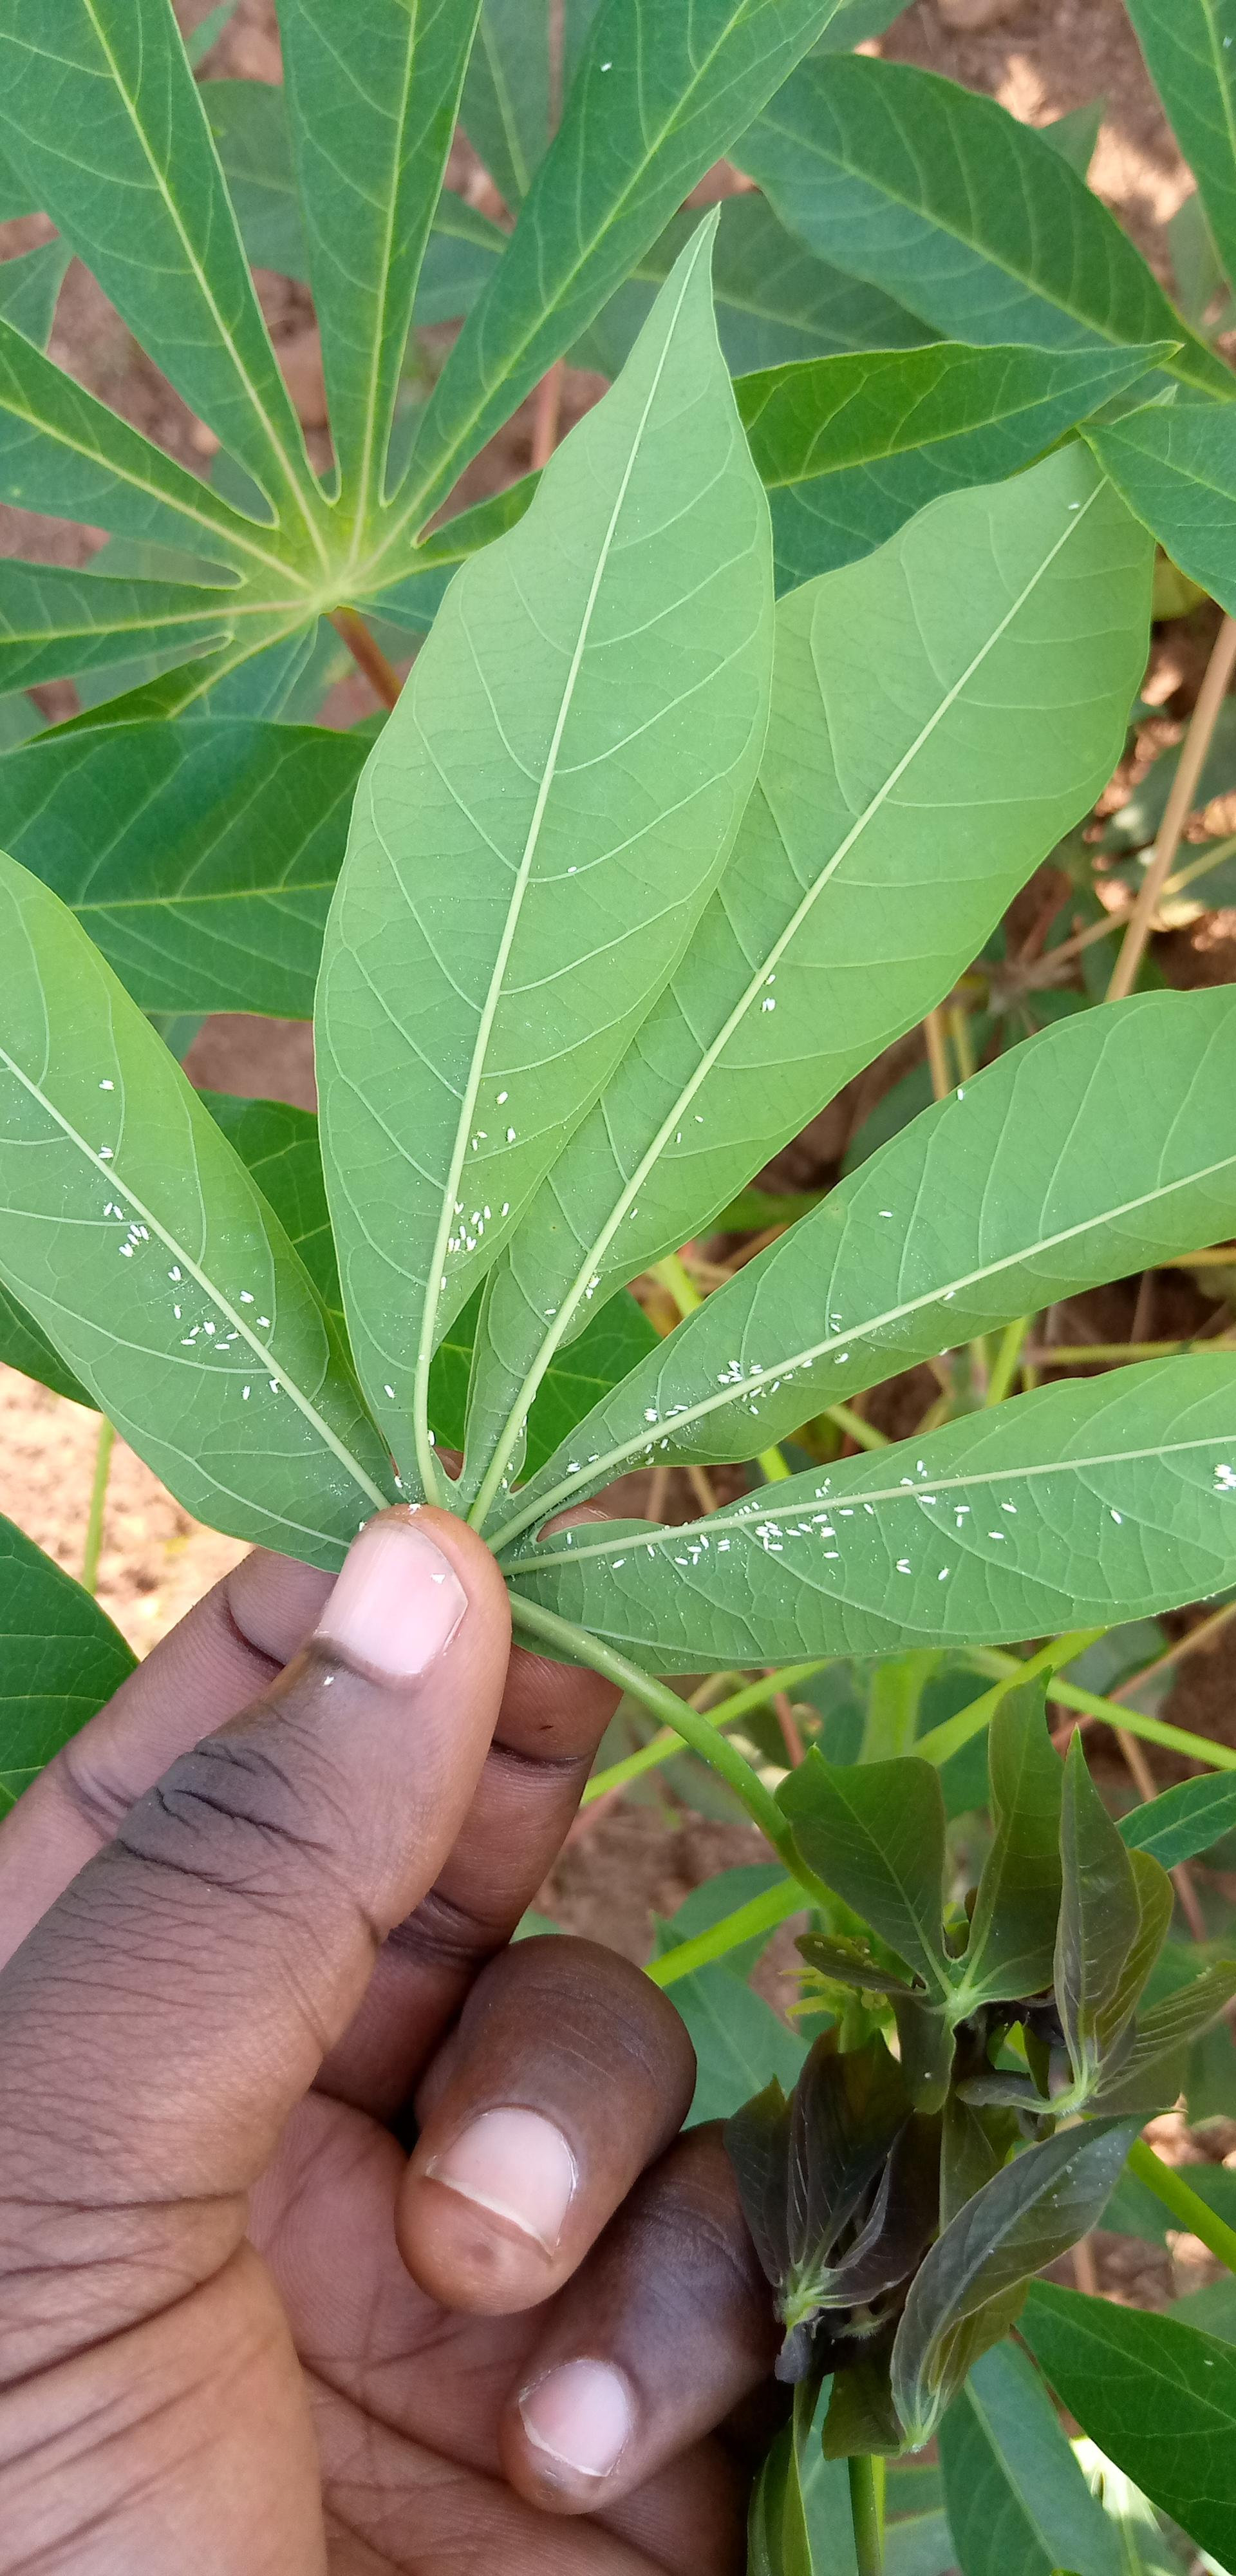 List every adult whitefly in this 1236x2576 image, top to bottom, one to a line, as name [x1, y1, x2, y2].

whitefly [1065, 502, 1081, 512]
whitefly [565, 864, 580, 875]
whitefly [764, 972, 777, 987]
whitefly [765, 995, 778, 1014]
whitefly [764, 996, 779, 1012]
whitefly [760, 999, 767, 1014]
whitefly [100, 1078, 115, 1086]
whitefly [97, 1083, 117, 1092]
whitefly [954, 1086, 967, 1103]
whitefly [495, 1089, 507, 1103]
whitefly [497, 1092, 510, 1106]
whitefly [692, 1113, 706, 1124]
whitefly [505, 1126, 519, 1145]
whitefly [475, 1130, 489, 1139]
whitefly [674, 1130, 682, 1148]
whitefly [471, 1137, 480, 1153]
whitefly [99, 1145, 115, 1152]
whitefly [97, 1152, 115, 1160]
whitefly [102, 1200, 113, 1218]
whitefly [454, 1200, 460, 1216]
whitefly [458, 1200, 464, 1213]
whitefly [497, 1201, 510, 1218]
whitefly [482, 1202, 492, 1220]
whitefly [113, 1204, 124, 1222]
whitefly [628, 1206, 639, 1222]
whitefly [875, 1208, 893, 1219]
whitefly [470, 1210, 481, 1227]
whitefly [476, 1218, 484, 1236]
whitefly [129, 1224, 142, 1238]
whitefly [458, 1224, 467, 1240]
whitefly [139, 1225, 149, 1242]
whitefly [126, 1233, 141, 1247]
whitefly [465, 1235, 471, 1252]
whitefly [447, 1236, 455, 1254]
whitefly [453, 1237, 462, 1255]
whitefly [471, 1237, 477, 1251]
whitefly [124, 1241, 135, 1255]
whitefly [117, 1245, 133, 1259]
whitefly [171, 1263, 182, 1281]
whitefly [167, 1271, 176, 1282]
whitefly [440, 1274, 447, 1292]
whitefly [588, 1276, 601, 1289]
whitefly [583, 1287, 592, 1300]
whitefly [239, 1289, 255, 1302]
whitefly [942, 1290, 955, 1302]
whitefly [239, 1294, 251, 1304]
whitefly [171, 1302, 183, 1321]
whitefly [541, 1307, 557, 1317]
whitefly [828, 1311, 844, 1321]
whitefly [257, 1315, 272, 1324]
whitefly [254, 1317, 270, 1329]
whitefly [208, 1320, 218, 1333]
whitefly [203, 1320, 212, 1336]
whitefly [827, 1321, 843, 1335]
whitefly [189, 1324, 201, 1338]
whitefly [224, 1330, 241, 1340]
whitefly [178, 1338, 198, 1347]
whitefly [212, 1341, 232, 1351]
whitefly [936, 1345, 950, 1358]
whitefly [838, 1348, 849, 1365]
whitefly [832, 1358, 839, 1366]
whitefly [731, 1359, 741, 1368]
whitefly [800, 1359, 814, 1368]
whitefly [727, 1359, 740, 1372]
whitefly [749, 1363, 762, 1371]
whitefly [748, 1368, 764, 1376]
whitefly [726, 1370, 741, 1377]
whitefly [782, 1372, 794, 1381]
whitefly [715, 1373, 730, 1378]
whitefly [272, 1376, 283, 1385]
whitefly [730, 1376, 744, 1383]
whitefly [716, 1378, 729, 1385]
whitefly [267, 1379, 279, 1395]
whitefly [769, 1379, 782, 1396]
whitefly [239, 1381, 252, 1403]
whitefly [381, 1383, 398, 1401]
whitefly [749, 1385, 763, 1399]
whitefly [740, 1393, 747, 1403]
whitefly [671, 1403, 689, 1412]
whitefly [747, 1404, 760, 1417]
whitefly [643, 1406, 659, 1415]
whitefly [663, 1410, 679, 1416]
whitefly [642, 1411, 657, 1417]
whitefly [643, 1416, 657, 1423]
whitefly [518, 1426, 525, 1438]
whitefly [426, 1427, 436, 1447]
whitefly [659, 1436, 670, 1450]
whitefly [643, 1441, 653, 1456]
whitefly [586, 1452, 601, 1463]
whitefly [643, 1455, 655, 1467]
whitefly [914, 1457, 924, 1472]
whitefly [505, 1460, 514, 1472]
whitefly [565, 1461, 580, 1468]
whitefly [1215, 1463, 1232, 1472]
whitefly [565, 1465, 581, 1473]
whitefly [1213, 1467, 1230, 1473]
whitefly [920, 1468, 930, 1479]
whitefly [1211, 1472, 1228, 1479]
whitefly [393, 1473, 404, 1489]
whitefly [500, 1475, 509, 1491]
whitefly [822, 1475, 832, 1488]
whitefly [898, 1475, 914, 1486]
whitefly [1221, 1480, 1236, 1488]
whitefly [1211, 1483, 1230, 1492]
whitefly [819, 1485, 830, 1497]
whitefly [812, 1487, 823, 1499]
whitefly [917, 1493, 934, 1504]
whitefly [749, 1500, 760, 1511]
whitefly [998, 1501, 1018, 1515]
whitefly [407, 1501, 423, 1511]
whitefly [861, 1502, 876, 1517]
whitefly [742, 1504, 753, 1514]
whitefly [951, 1504, 971, 1514]
whitefly [738, 1506, 745, 1516]
whitefly [1107, 1506, 1124, 1526]
whitefly [836, 1508, 856, 1518]
whitefly [811, 1512, 829, 1524]
whitefly [953, 1512, 964, 1529]
whitefly [357, 1519, 366, 1533]
whitefly [762, 1519, 779, 1530]
whitefly [796, 1522, 813, 1534]
whitefly [755, 1525, 768, 1531]
whitefly [819, 1526, 834, 1531]
whitefly [768, 1528, 783, 1538]
whitefly [784, 1528, 801, 1538]
whitefly [984, 1529, 1006, 1540]
whitefly [754, 1529, 772, 1538]
whitefly [819, 1529, 836, 1540]
whitefly [564, 1530, 576, 1546]
whitefly [698, 1533, 711, 1548]
whitefly [762, 1536, 768, 1552]
whitefly [716, 1538, 732, 1546]
whitefly [645, 1543, 656, 1559]
whitefly [768, 1543, 785, 1551]
whitefly [685, 1544, 702, 1553]
whitefly [716, 1544, 732, 1553]
whitefly [821, 1549, 841, 1560]
whitefly [692, 1552, 698, 1567]
whitefly [672, 1555, 688, 1567]
whitefly [608, 1557, 626, 1570]
whitefly [894, 1557, 912, 1566]
whitefly [895, 1564, 912, 1575]
whitefly [936, 1566, 951, 1584]